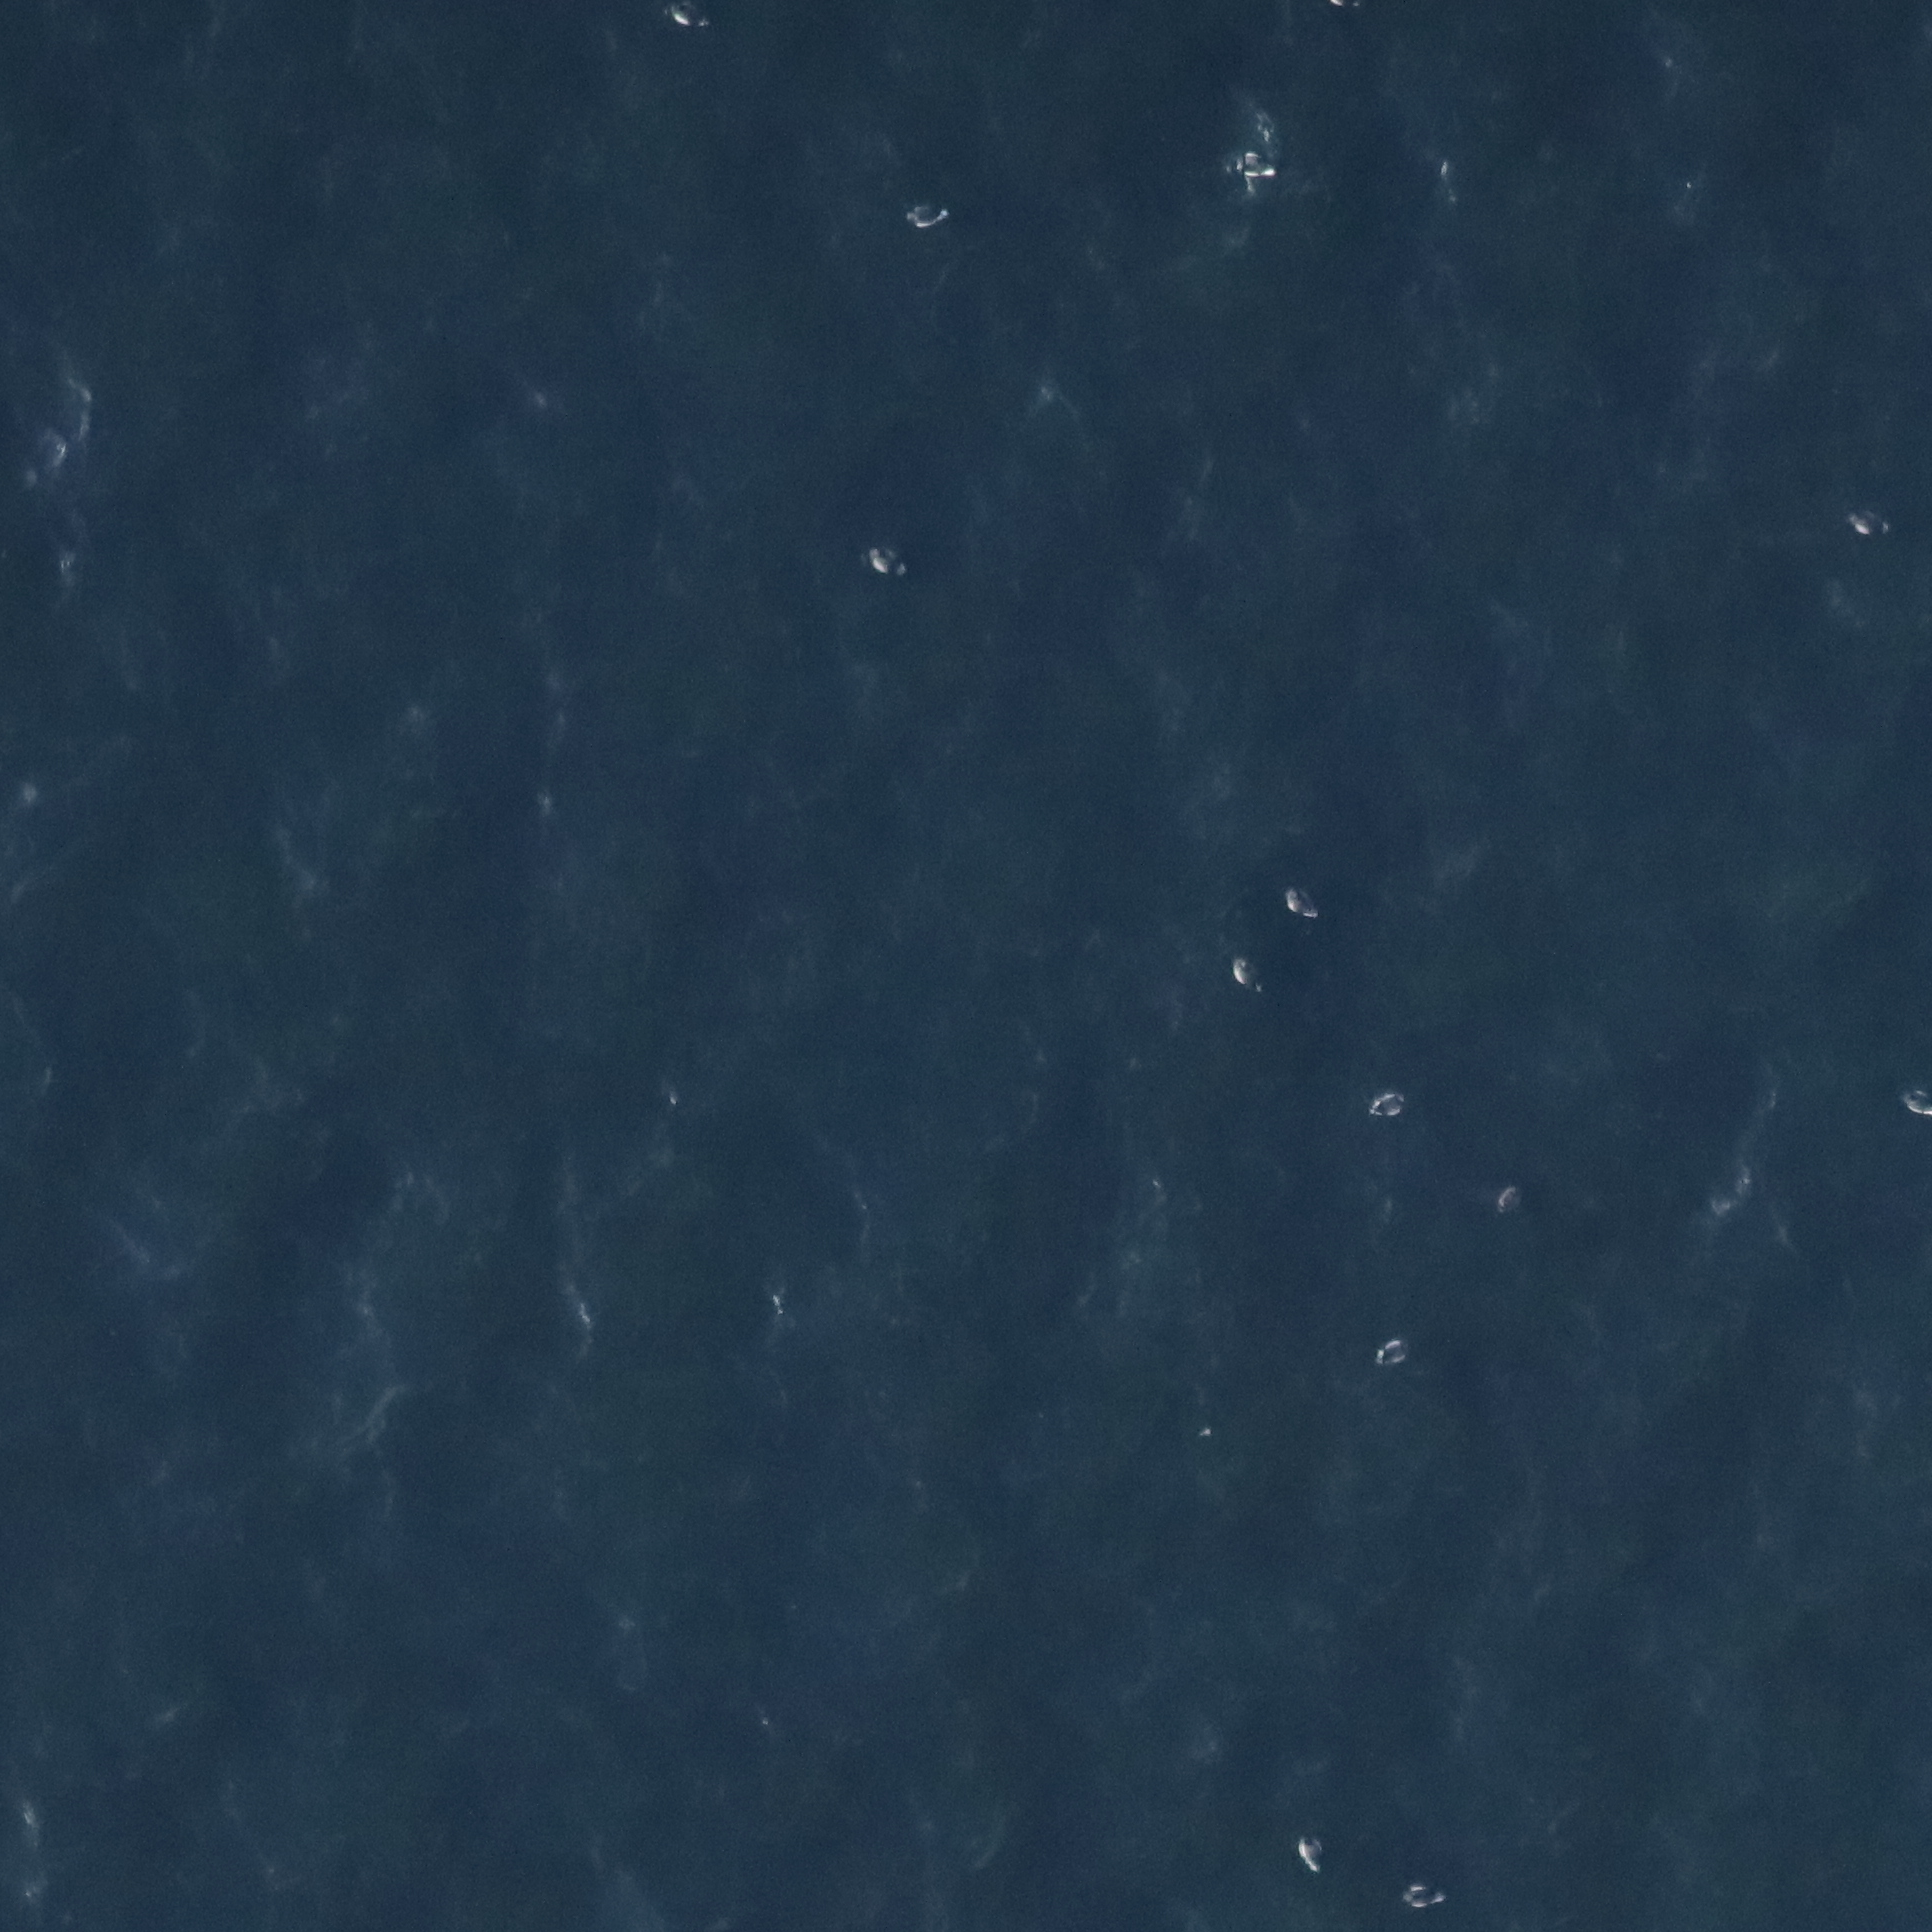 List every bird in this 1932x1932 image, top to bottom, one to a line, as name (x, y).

brant (691, 12)
brant (1254, 166)
brant (930, 218)
brant (1868, 526)
brant (883, 559)
brant (1302, 901)
brant (1248, 971)
brant (1923, 1102)
brant (1389, 1105)
brant (1506, 1200)
brant (1394, 1353)
brant (1311, 1849)
brant (1421, 1895)